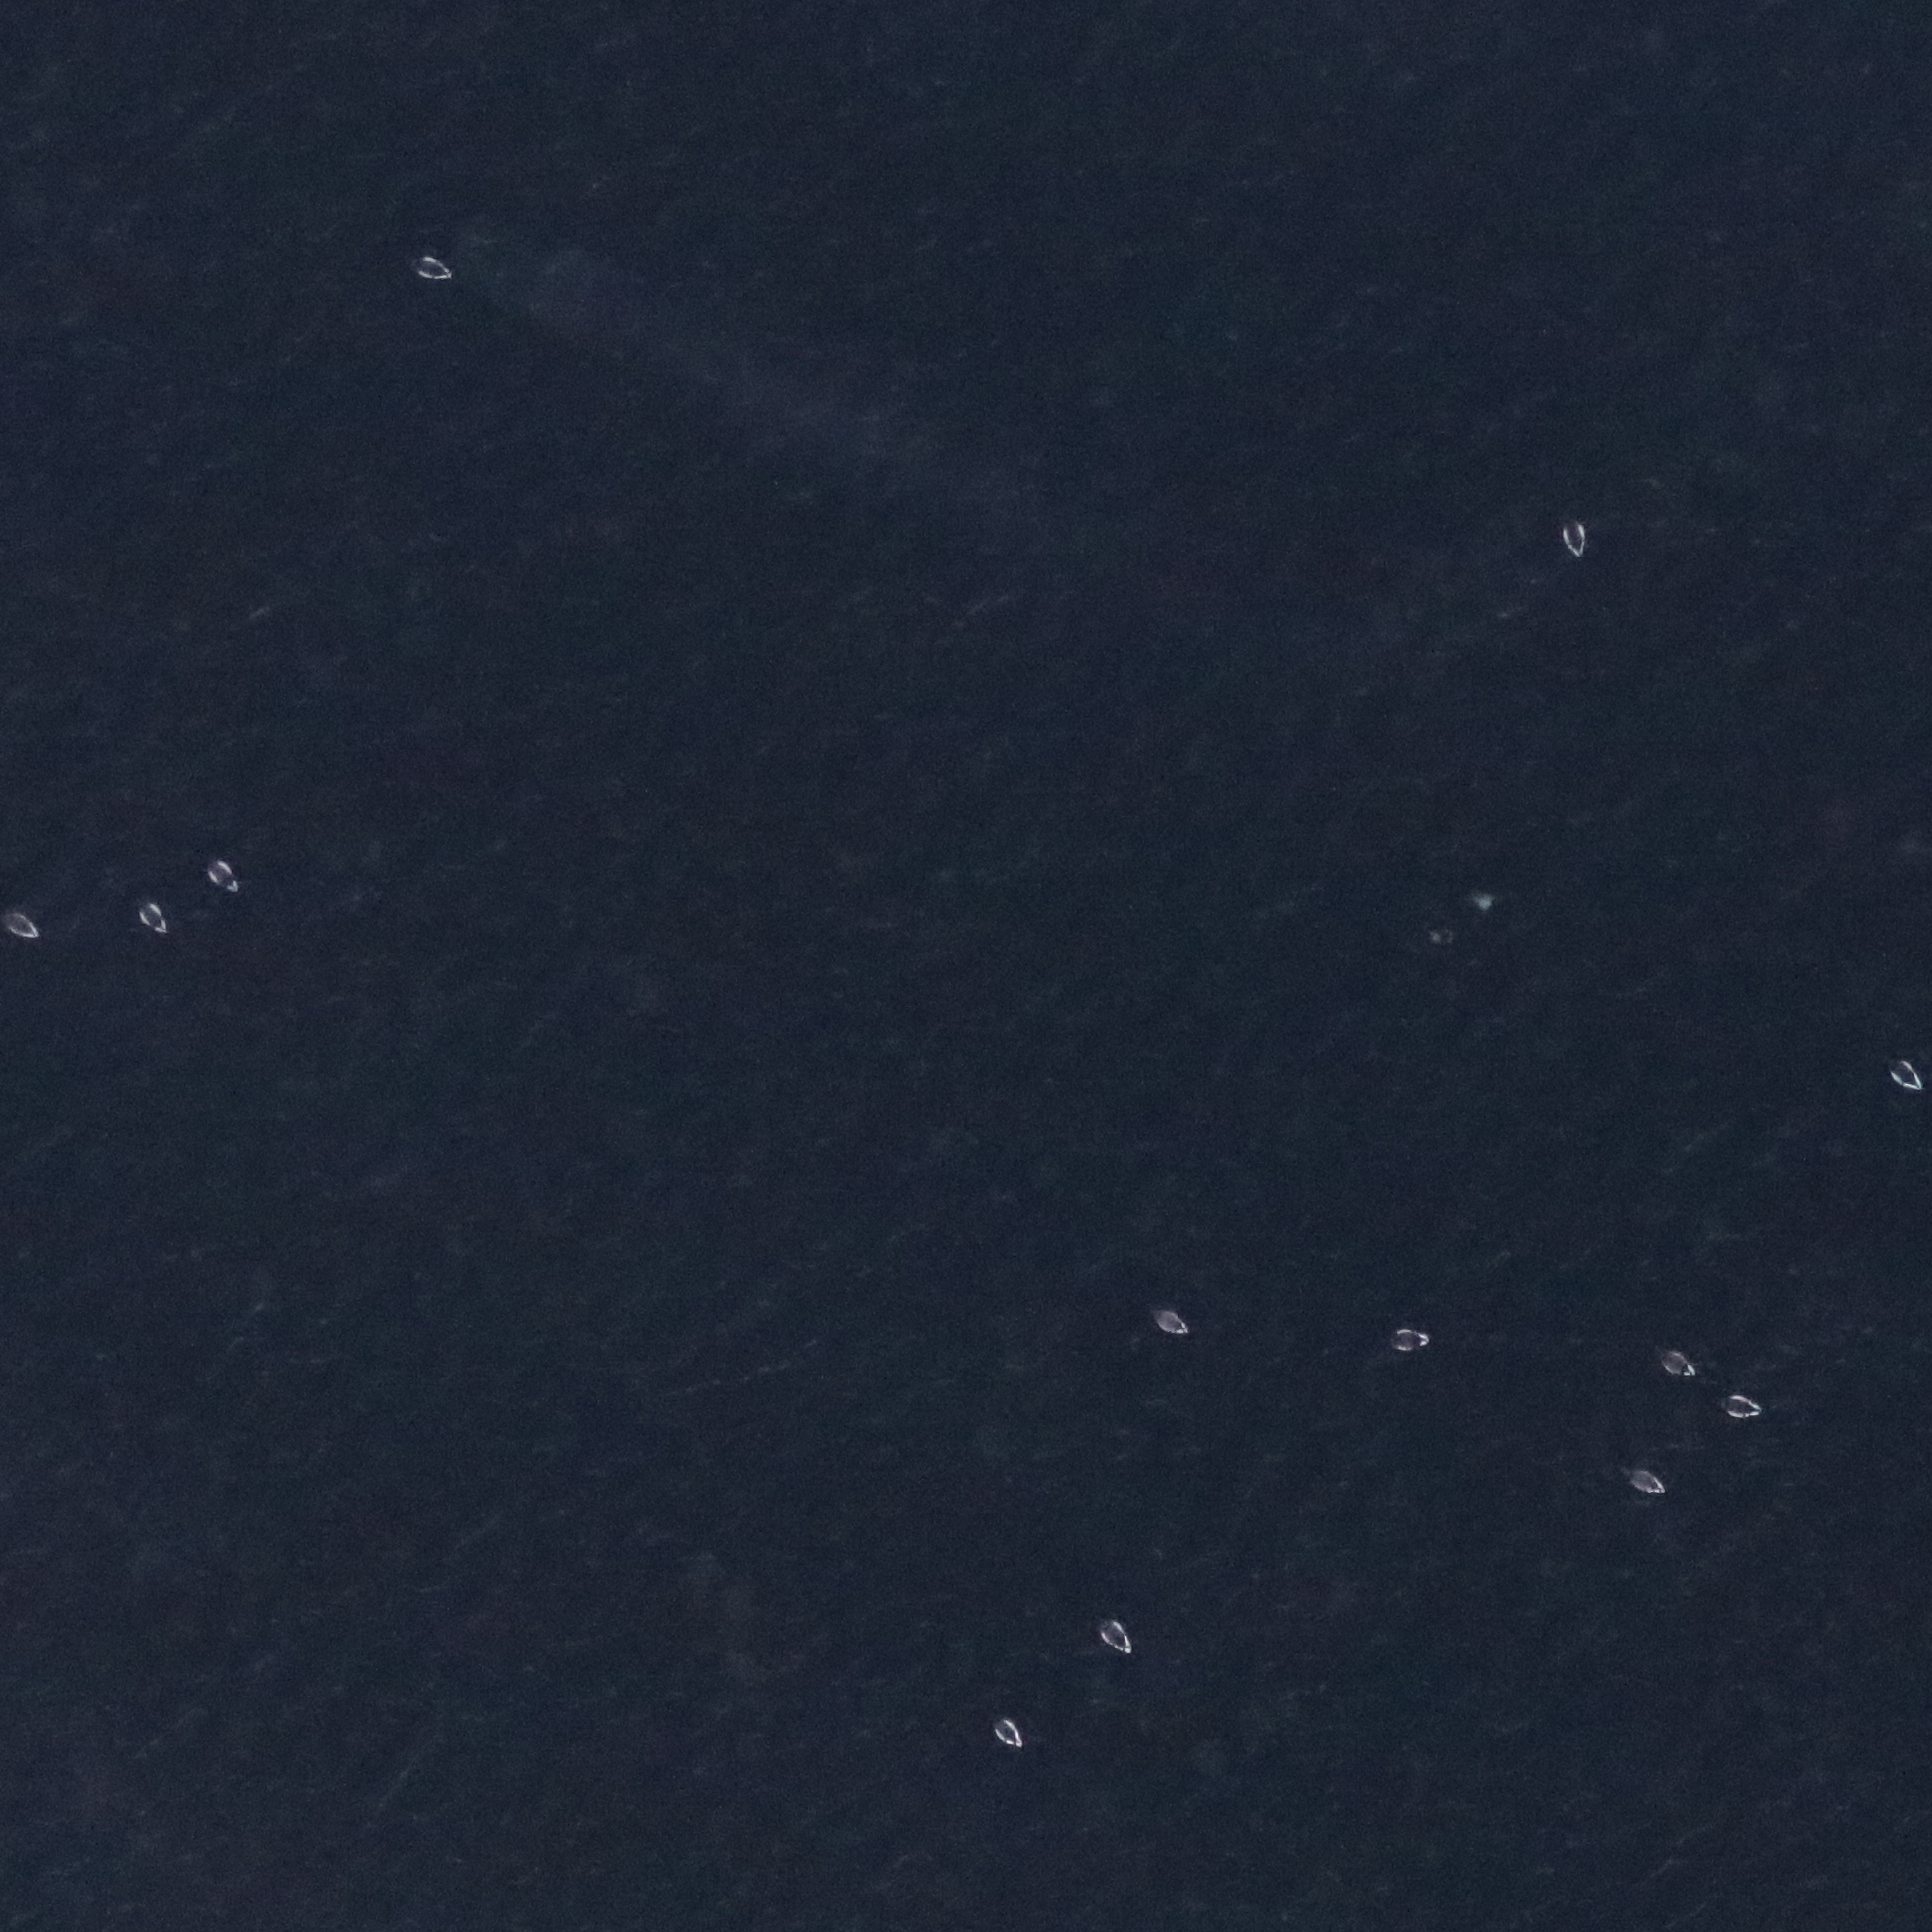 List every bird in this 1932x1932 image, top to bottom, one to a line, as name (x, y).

brant (431, 268)
brant (1573, 536)
brant (221, 875)
brant (152, 914)
brant (19, 924)
brant (1903, 1073)
brant (1168, 1321)
brant (1406, 1339)
brant (1675, 1362)
brant (1739, 1406)
brant (1642, 1478)
brant (1113, 1635)
brant (1006, 1731)